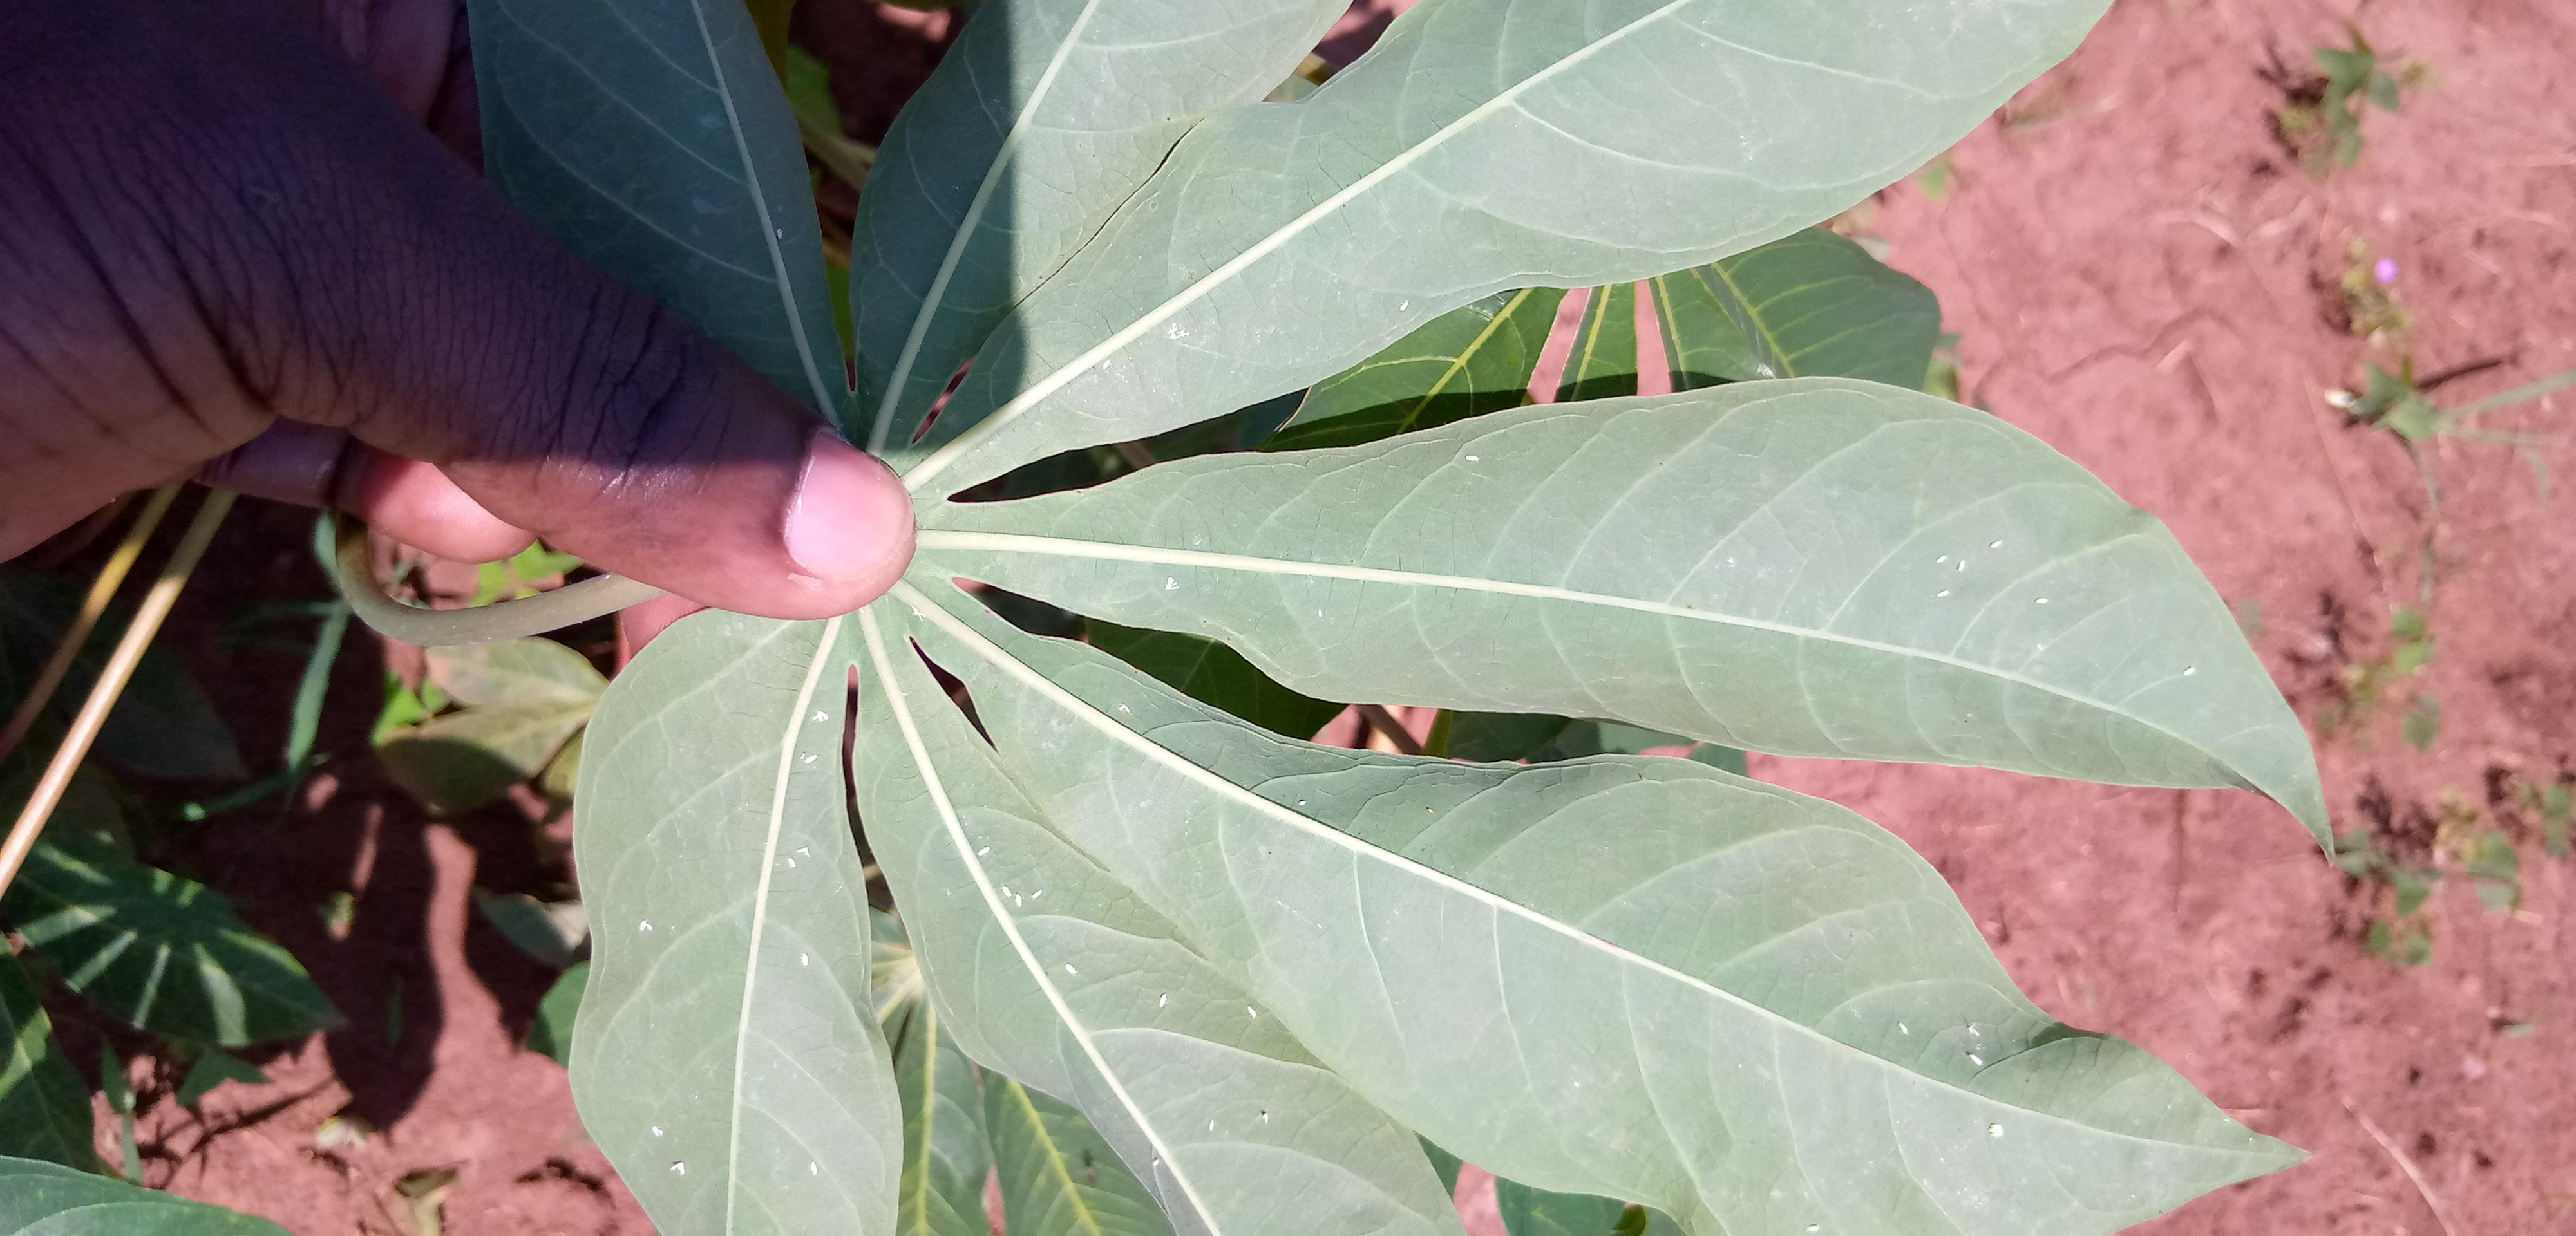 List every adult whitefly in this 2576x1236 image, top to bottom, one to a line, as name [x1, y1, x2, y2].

whitefly [774, 225, 785, 244]
whitefly [1398, 298, 1413, 315]
whitefly [1098, 357, 1115, 373]
whitefly [1463, 449, 1483, 464]
whitefly [1988, 535, 2004, 554]
whitefly [1933, 551, 1948, 566]
whitefly [1953, 558, 1972, 572]
whitefly [1162, 571, 1180, 594]
whitefly [1933, 586, 1953, 604]
whitefly [2034, 594, 2056, 606]
whitefly [1314, 606, 1327, 619]
whitefly [2181, 662, 2198, 684]
whitefly [1117, 703, 1131, 715]
whitefly [812, 709, 832, 726]
whitefly [802, 752, 820, 764]
whitefly [1298, 798, 1308, 809]
whitefly [1423, 803, 1439, 819]
whitefly [790, 843, 813, 857]
whitefly [980, 843, 991, 859]
whitefly [783, 854, 799, 870]
whitefly [998, 881, 1012, 897]
whitefly [1029, 886, 1047, 903]
whitefly [1012, 889, 1025, 910]
whitefly [639, 917, 654, 937]
whitefly [799, 951, 812, 972]
whitefly [1063, 960, 1079, 983]
whitefly [1157, 991, 1173, 1008]
whitefly [1244, 1003, 1262, 1022]
whitefly [1895, 1016, 1909, 1038]
whitefly [1964, 1018, 1982, 1041]
whitefly [1964, 1049, 1989, 1067]
whitefly [1260, 1108, 1269, 1128]
whitefly [1205, 1117, 1217, 1133]
whitefly [1987, 1117, 2004, 1140]
whitefly [649, 1123, 667, 1139]
whitefly [1150, 1154, 1163, 1167]
whitefly [667, 1159, 685, 1179]
whitefly [805, 1160, 822, 1176]
whitefly [1804, 1219, 1829, 1235]